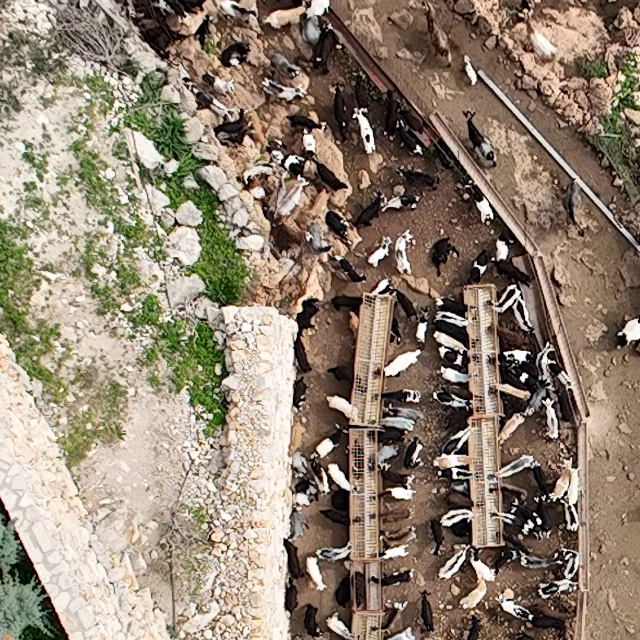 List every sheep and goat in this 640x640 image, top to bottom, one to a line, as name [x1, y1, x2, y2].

goat [120, 0, 136, 22]
goat [147, 0, 174, 18]
goat [165, 0, 186, 17]
goat [180, 0, 204, 13]
goat [217, 0, 257, 19]
goat [265, 0, 306, 28]
goat [307, 0, 329, 18]
goat [420, 2, 453, 65]
goat [519, 8, 558, 62]
goat [194, 13, 212, 40]
goat [300, 13, 320, 45]
goat [311, 23, 332, 74]
goat [142, 27, 177, 58]
goat [219, 43, 249, 67]
goat [272, 54, 301, 77]
goat [464, 55, 478, 85]
goat [179, 69, 200, 95]
goat [352, 70, 369, 107]
goat [202, 73, 235, 93]
goat [263, 77, 307, 102]
goat [332, 82, 349, 130]
goat [381, 90, 398, 141]
goat [197, 91, 234, 120]
goat [352, 106, 376, 154]
goat [399, 107, 423, 133]
goat [216, 108, 245, 133]
goat [462, 109, 498, 167]
goat [285, 116, 328, 131]
goat [395, 118, 423, 155]
goat [217, 121, 256, 145]
goat [303, 128, 315, 158]
goat [267, 137, 285, 165]
goat [287, 154, 304, 174]
goat [316, 163, 348, 191]
goat [395, 164, 437, 191]
goat [265, 173, 288, 211]
goat [278, 174, 308, 216]
goat [248, 177, 265, 199]
goat [466, 179, 495, 225]
goat [563, 181, 585, 238]
goat [308, 190, 331, 216]
goat [354, 190, 384, 224]
goat [381, 195, 422, 213]
goat [326, 210, 348, 241]
goat [282, 216, 309, 241]
goat [310, 222, 330, 254]
goat [395, 230, 413, 274]
goat [496, 232, 509, 260]
goat [368, 236, 391, 265]
goat [430, 237, 459, 275]
goat [466, 251, 489, 285]
goat [335, 256, 368, 284]
goat [495, 258, 535, 287]
goat [373, 278, 392, 298]
goat [487, 285, 520, 312]
goat [389, 289, 418, 322]
goat [614, 294, 639, 347]
goat [331, 295, 373, 311]
goat [435, 296, 477, 311]
goat [513, 298, 534, 331]
goat [415, 307, 430, 344]
goat [436, 311, 476, 326]
goat [348, 312, 360, 339]
goat [391, 318, 402, 344]
goat [435, 320, 479, 345]
goat [486, 326, 523, 348]
goat [433, 331, 468, 355]
goat [295, 332, 314, 374]
goat [536, 343, 554, 380]
goat [438, 346, 480, 365]
goat [375, 349, 422, 376]
goat [488, 349, 532, 364]
goat [550, 362, 570, 385]
goat [498, 365, 526, 390]
goat [512, 365, 539, 391]
goat [440, 366, 479, 383]
goat [327, 367, 367, 393]
goat [291, 376, 307, 409]
goat [524, 380, 553, 416]
goat [490, 383, 530, 399]
goat [545, 385, 560, 416]
goat [375, 388, 420, 402]
goat [488, 389, 526, 409]
goat [433, 391, 476, 409]
goat [326, 395, 360, 422]
goat [543, 397, 558, 440]
goat [382, 404, 423, 420]
goat [498, 413, 523, 446]
goat [288, 417, 305, 456]
goat [366, 417, 415, 430]
goat [310, 424, 348, 462]
goat [442, 425, 476, 455]
goat [402, 436, 424, 470]
goat [352, 440, 366, 479]
goat [370, 445, 398, 470]
goat [293, 452, 316, 484]
goat [433, 454, 482, 468]
goat [487, 454, 534, 481]
goat [552, 457, 572, 501]
goat [310, 459, 331, 495]
goat [531, 462, 552, 493]
goat [378, 463, 414, 487]
goat [328, 464, 360, 492]
goat [566, 466, 580, 505]
goat [435, 468, 483, 481]
goat [292, 478, 313, 506]
goat [450, 482, 471, 490]
goat [488, 484, 528, 500]
goat [333, 488, 351, 512]
goat [372, 488, 415, 501]
goat [445, 492, 486, 508]
goat [535, 493, 553, 539]
goat [511, 498, 542, 527]
goat [559, 498, 579, 531]
goat [369, 505, 415, 521]
goat [288, 506, 305, 541]
goat [509, 508, 543, 541]
goat [318, 510, 361, 525]
goat [440, 510, 478, 527]
goat [489, 512, 532, 535]
goat [429, 519, 444, 554]
goat [450, 520, 472, 536]
goat [380, 524, 415, 543]
goat [495, 530, 533, 554]
goat [282, 537, 305, 577]
goat [316, 541, 353, 560]
goat [371, 543, 411, 560]
goat [438, 545, 469, 576]
goat [470, 548, 496, 582]
goat [562, 548, 580, 579]
goat [490, 550, 524, 575]
goat [521, 551, 562, 568]
goat [306, 557, 327, 592]
goat [352, 570, 366, 607]
goat [371, 570, 410, 587]
goat [460, 575, 487, 609]
goat [333, 576, 351, 605]
goat [284, 577, 299, 612]
goat [538, 580, 579, 598]
goat [419, 588, 435, 631]
goat [497, 594, 534, 621]
goat [371, 601, 408, 634]
goat [304, 603, 324, 638]
goat [515, 608, 566, 631]
goat [326, 612, 361, 639]
goat [464, 616, 481, 639]
goat [371, 627, 413, 639]